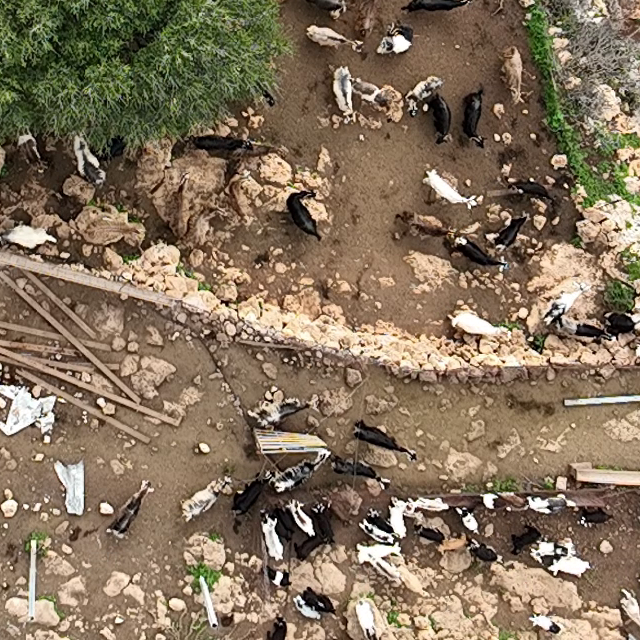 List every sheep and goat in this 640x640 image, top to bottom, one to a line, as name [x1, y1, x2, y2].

goat [295, 0, 346, 18]
goat [356, 0, 384, 39]
goat [401, 0, 471, 15]
goat [376, 23, 413, 55]
goat [305, 25, 364, 52]
goat [499, 47, 525, 106]
goat [332, 66, 357, 125]
goat [405, 76, 443, 118]
goat [351, 77, 384, 108]
goat [251, 82, 276, 108]
goat [464, 91, 487, 150]
goat [430, 93, 450, 145]
goat [16, 124, 48, 173]
goat [73, 132, 106, 185]
goat [190, 134, 254, 151]
goat [109, 136, 127, 156]
goat [223, 140, 251, 191]
goat [224, 143, 288, 158]
goat [424, 167, 478, 209]
goat [171, 172, 189, 237]
goat [231, 177, 251, 228]
goat [505, 178, 550, 197]
goat [289, 187, 324, 242]
goat [185, 204, 228, 244]
goat [402, 211, 457, 238]
goat [493, 211, 530, 251]
goat [83, 214, 139, 245]
goat [462, 215, 512, 237]
goat [0, 224, 58, 248]
goat [452, 236, 509, 271]
goat [543, 283, 590, 326]
goat [605, 301, 639, 335]
goat [447, 309, 510, 337]
goat [558, 316, 613, 342]
goat [247, 395, 319, 426]
goat [355, 419, 419, 461]
goat [272, 449, 330, 494]
goat [331, 455, 391, 490]
goat [231, 469, 272, 515]
goat [182, 476, 232, 522]
goat [105, 478, 155, 537]
goat [496, 490, 530, 511]
goat [481, 492, 511, 511]
goat [406, 496, 449, 512]
goat [527, 496, 577, 515]
goat [387, 497, 407, 539]
goat [287, 499, 315, 537]
goat [273, 501, 298, 532]
goat [310, 503, 335, 543]
goat [454, 505, 480, 535]
goat [366, 507, 400, 539]
goat [577, 508, 614, 525]
goat [259, 509, 284, 560]
goat [273, 515, 293, 542]
goat [360, 519, 394, 544]
goat [414, 523, 445, 544]
goat [509, 525, 541, 555]
goat [437, 532, 467, 554]
goat [296, 534, 325, 561]
goat [468, 538, 505, 565]
goat [529, 540, 576, 559]
goat [357, 542, 403, 556]
goat [362, 553, 398, 581]
goat [548, 557, 591, 577]
goat [399, 565, 430, 596]
goat [266, 566, 292, 587]
goat [304, 587, 334, 613]
goat [618, 588, 639, 636]
goat [293, 594, 321, 620]
goat [356, 597, 378, 639]
goat [528, 613, 566, 637]
goat [268, 615, 287, 639]